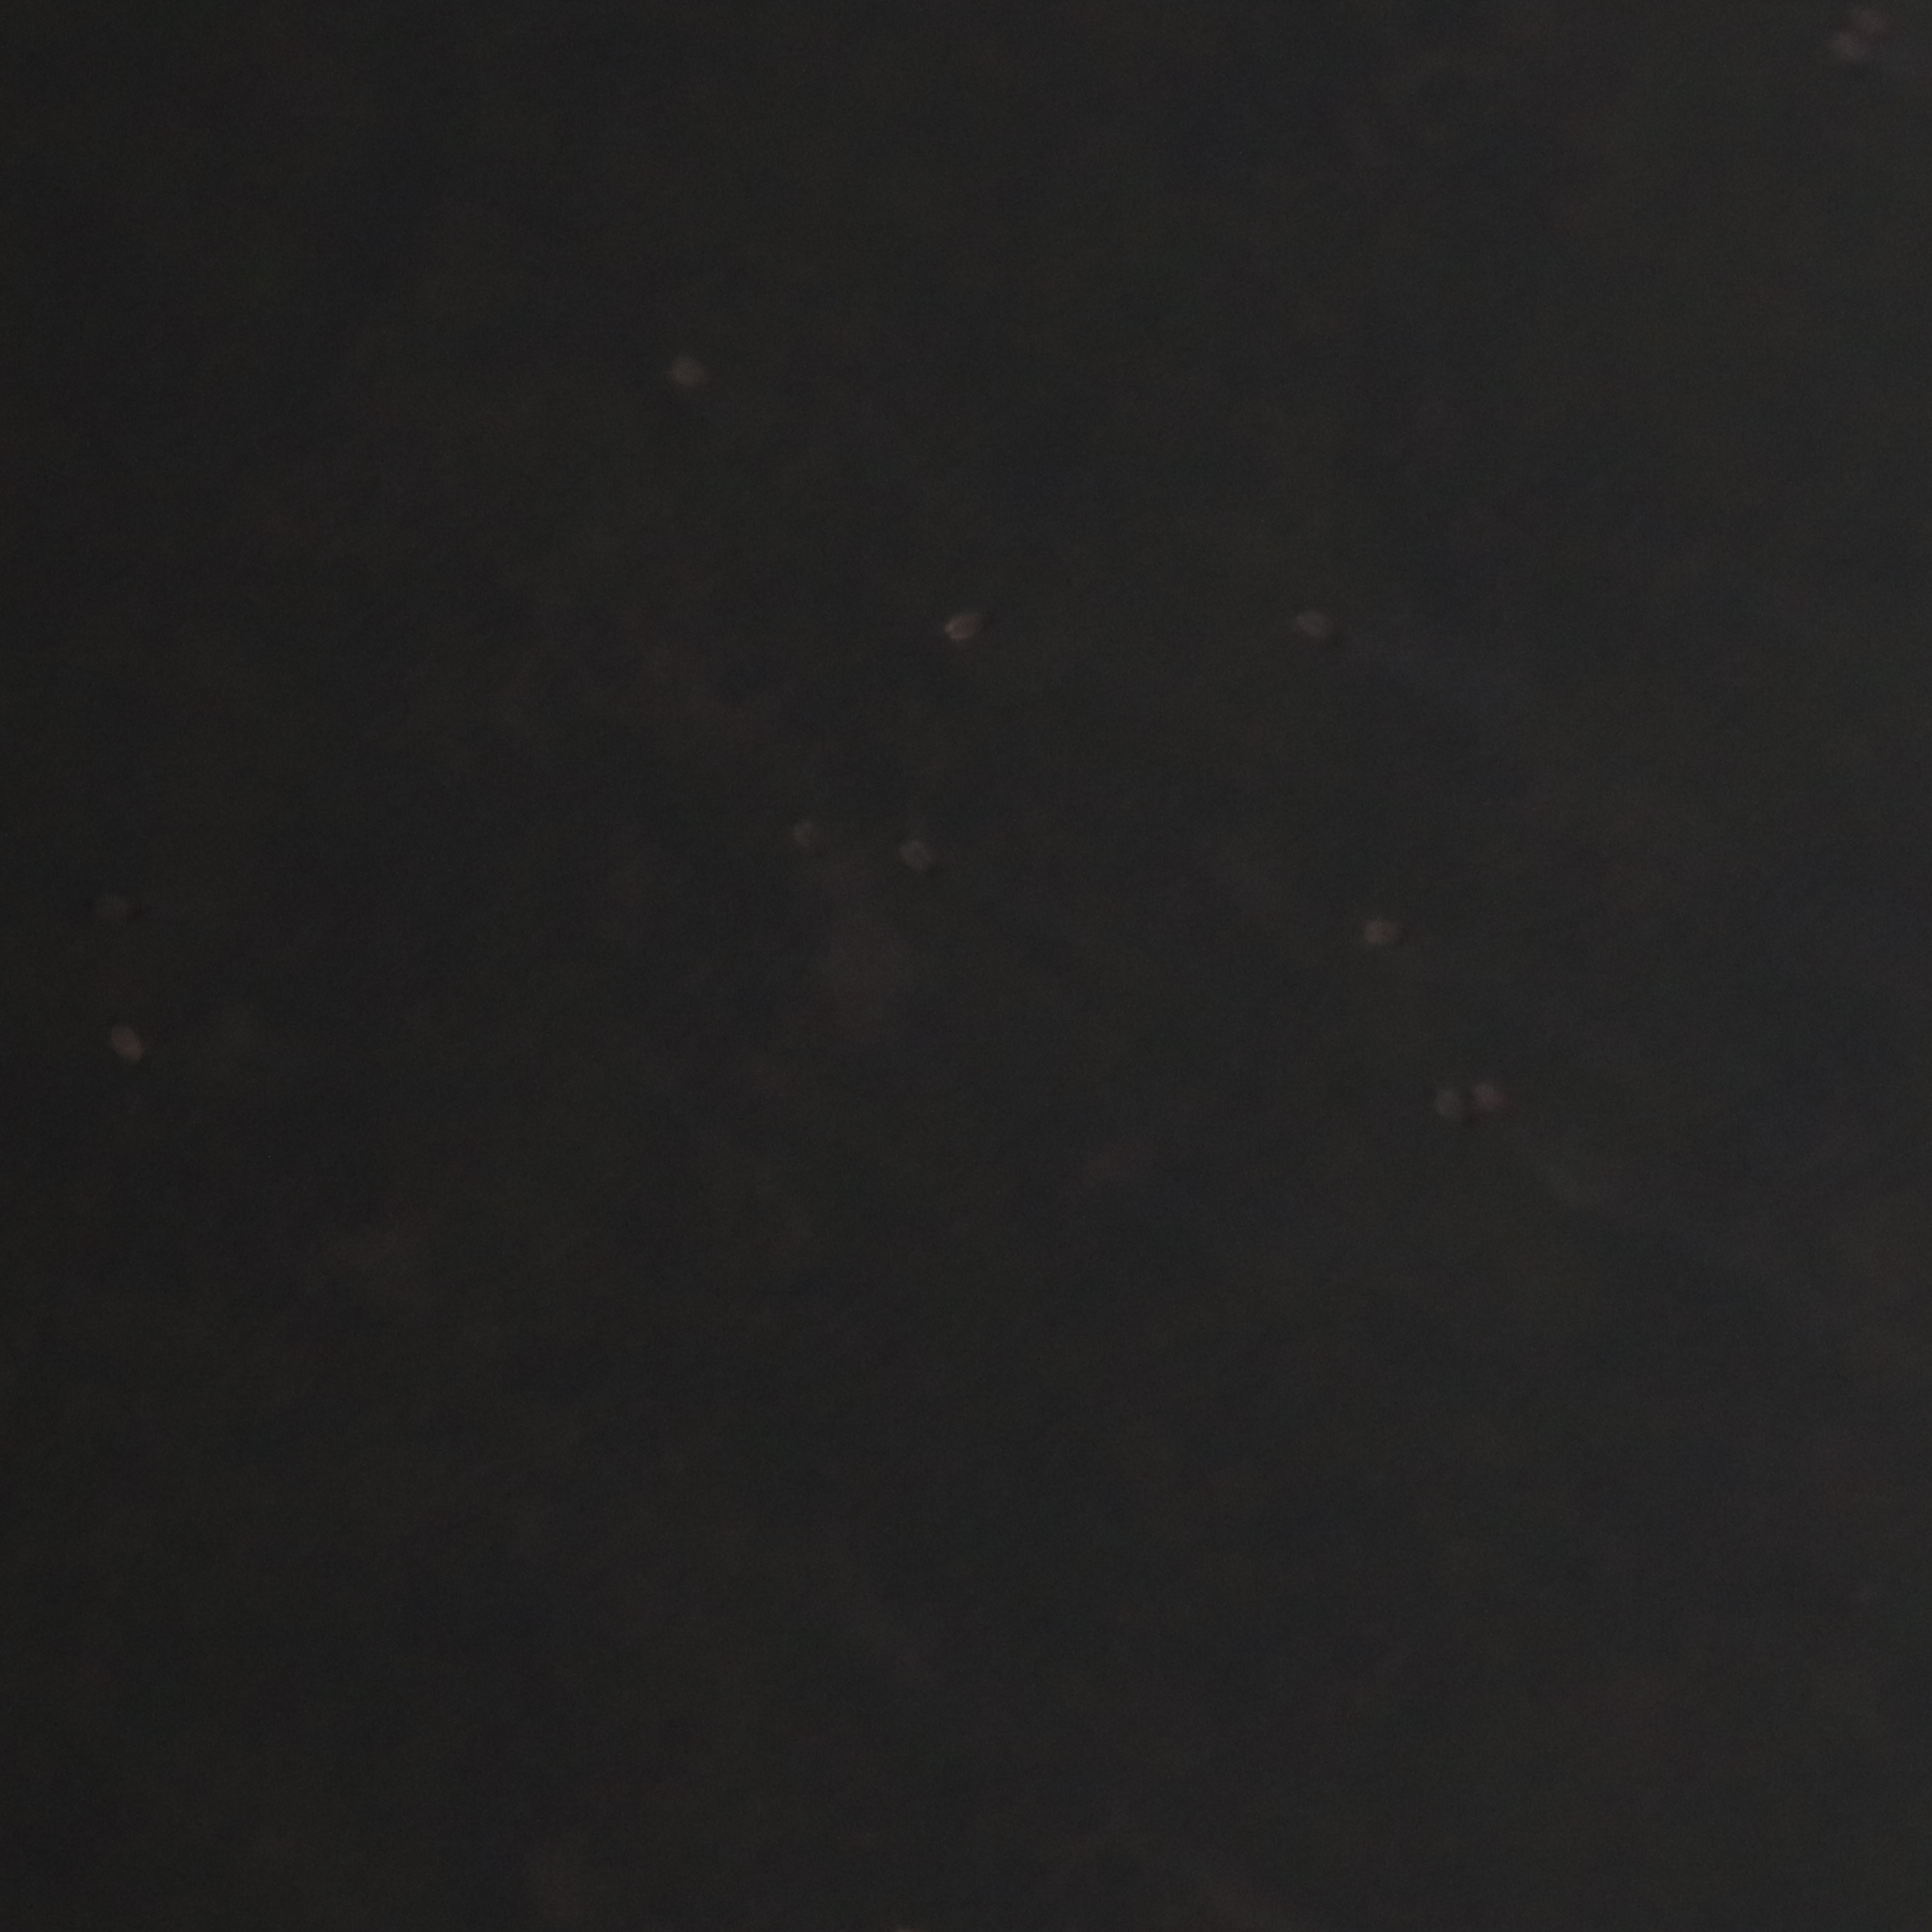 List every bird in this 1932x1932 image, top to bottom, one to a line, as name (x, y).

Canada goose (1866, 6)
Canada goose (1845, 48)
Canada goose (688, 382)
Canada goose (1312, 613)
Canada goose (969, 628)
Canada goose (804, 836)
Canada goose (910, 859)
Canada goose (108, 898)
Canada goose (1381, 939)
Canada goose (132, 1040)
Canada goose (1493, 1094)
Canada goose (1460, 1107)